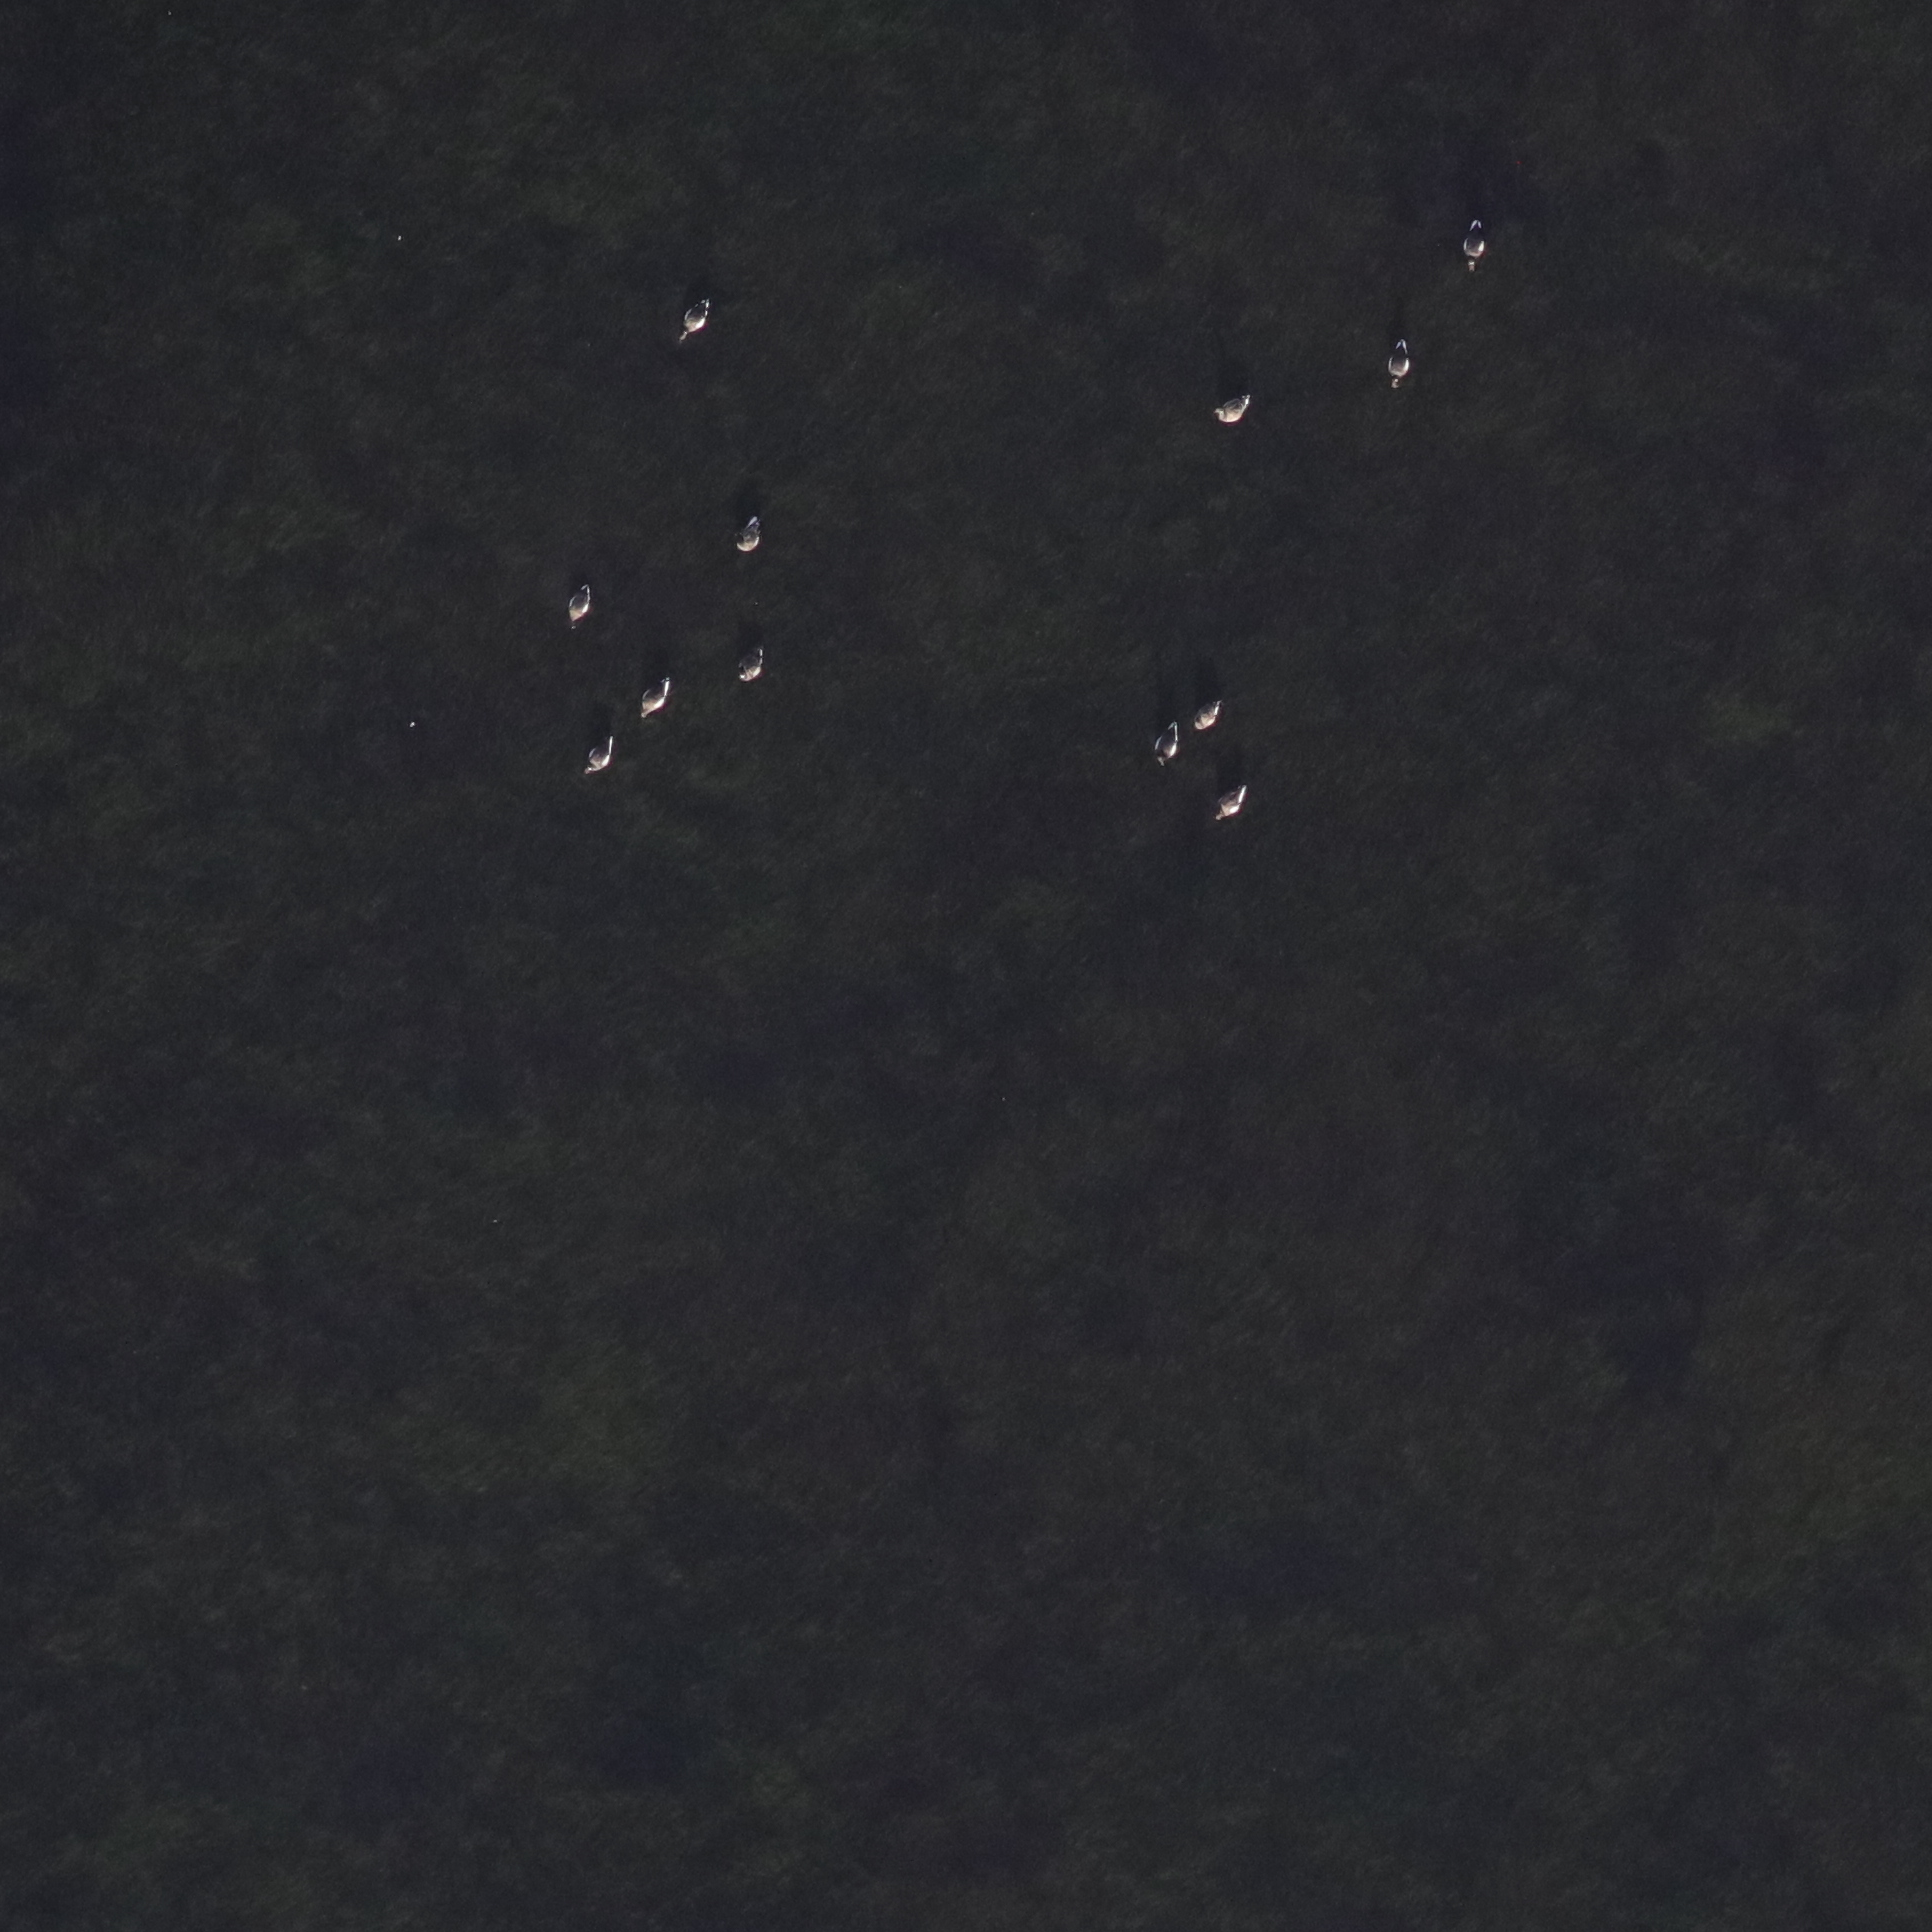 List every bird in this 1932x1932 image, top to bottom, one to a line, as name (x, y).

brant (1473, 244)
brant (696, 320)
brant (1399, 362)
brant (1232, 409)
brant (750, 536)
brant (579, 607)
brant (654, 699)
brant (1167, 743)
brant (599, 756)
brant (1230, 801)